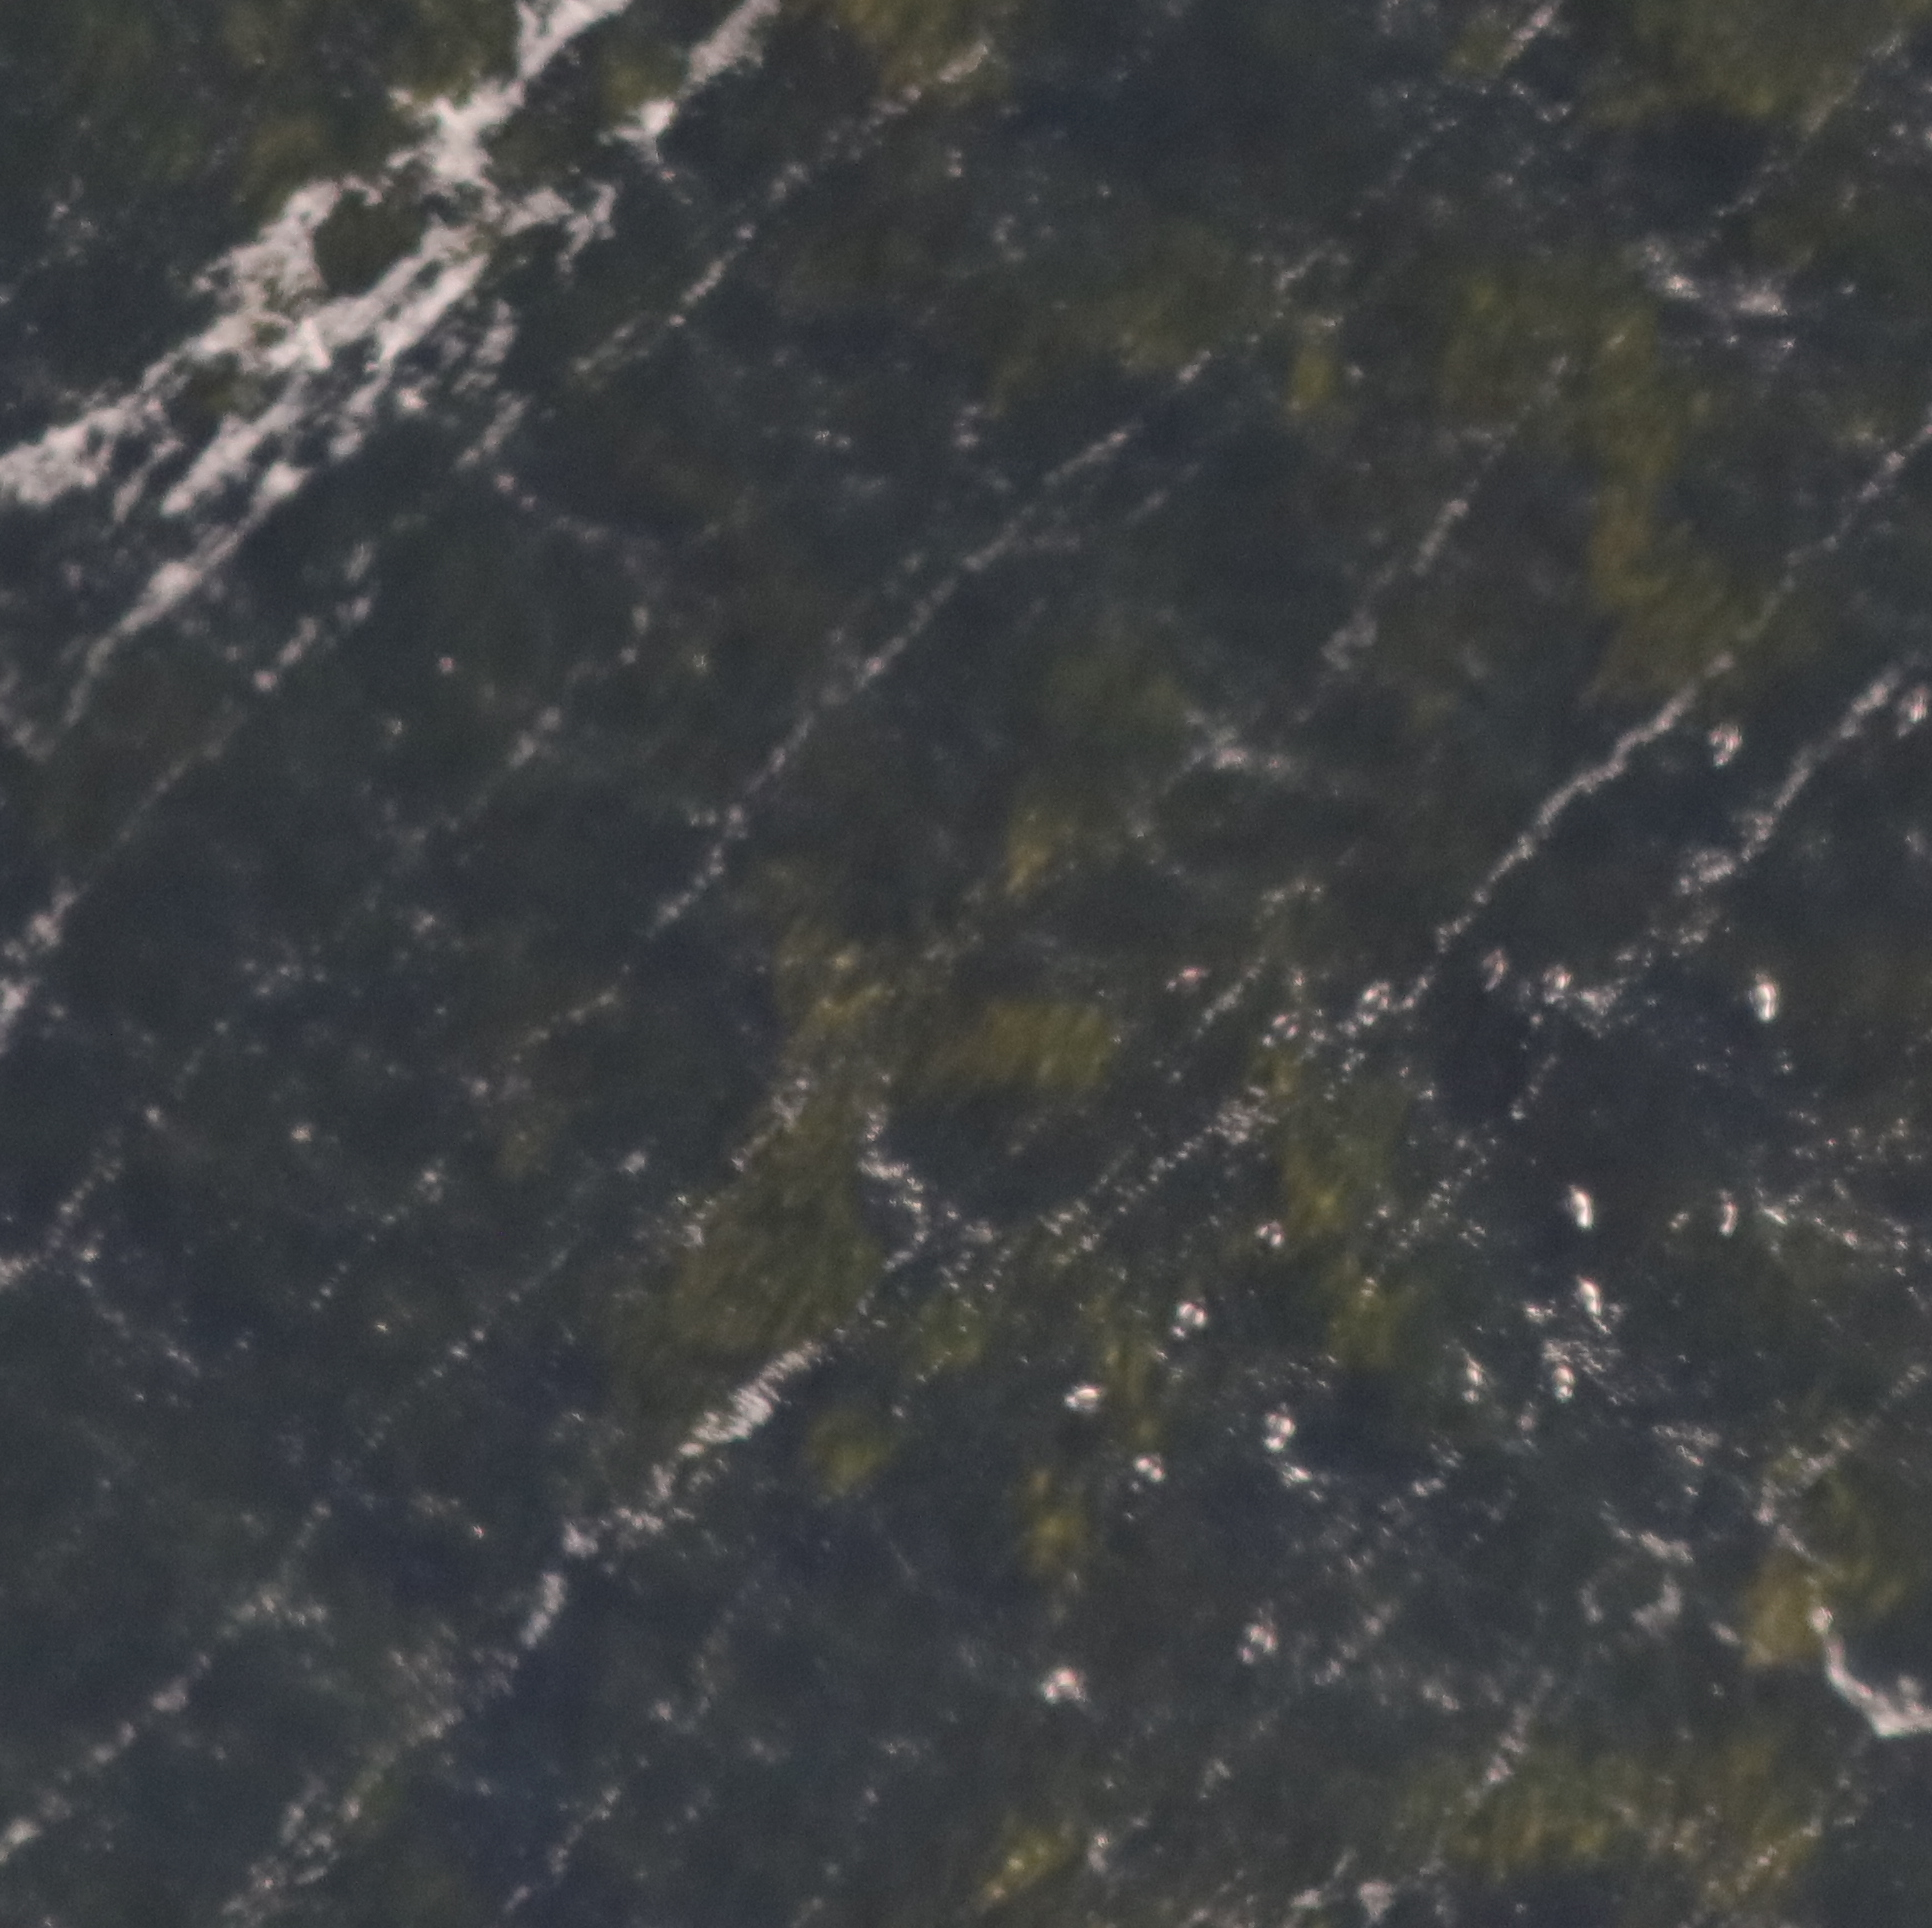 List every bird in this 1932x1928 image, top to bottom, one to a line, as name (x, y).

brant (1913, 711)
brant (1724, 745)
brant (1491, 970)
brant (1189, 980)
brant (1556, 981)
brant (1763, 995)
brant (1373, 1002)
brant (1281, 1029)
brant (1579, 1210)
brant (1724, 1212)
brant (1270, 1235)
brant (1589, 1296)
brant (1189, 1313)
brant (1561, 1379)
brant (1083, 1399)
brant (1279, 1427)
brant (1148, 1468)
brant (1257, 1640)
brant (1064, 1687)